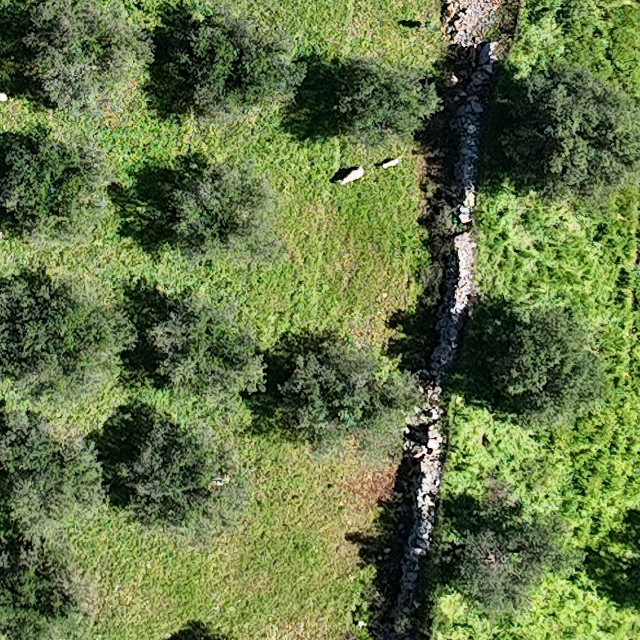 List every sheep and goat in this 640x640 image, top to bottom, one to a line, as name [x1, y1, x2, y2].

sheep [441, 0, 458, 25]
sheep [447, 7, 470, 34]
sheep [0, 92, 8, 102]
sheep [383, 159, 398, 170]
sheep [340, 165, 363, 186]
sheep [210, 475, 229, 488]